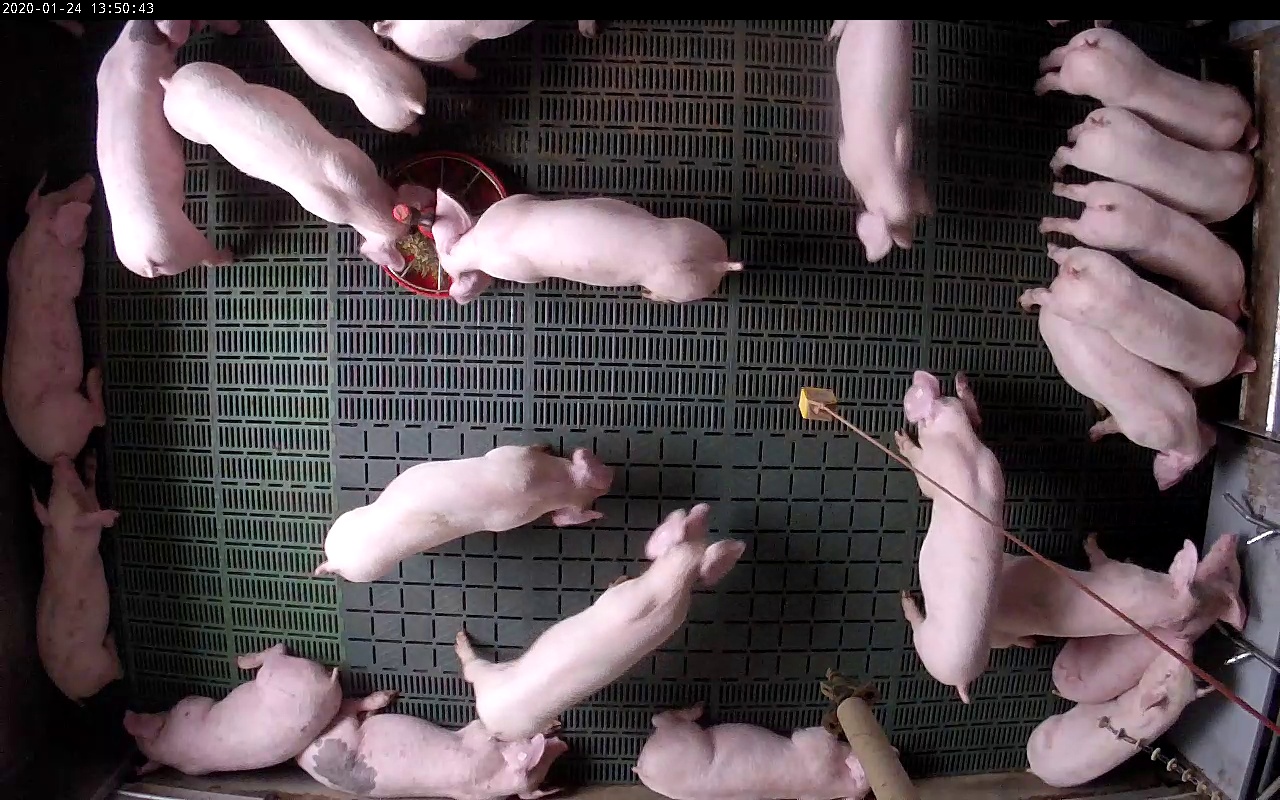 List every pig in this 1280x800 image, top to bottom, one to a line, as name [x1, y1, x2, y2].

pig [266, 17, 430, 138]
pig [373, 18, 599, 83]
pig [822, 19, 937, 264]
pig [97, 20, 243, 277]
pig [1034, 25, 1258, 154]
pig [158, 59, 433, 274]
pig [1049, 106, 1260, 223]
pig [3, 174, 109, 460]
pig [1034, 180, 1253, 323]
pig [433, 190, 745, 306]
pig [1015, 242, 1258, 389]
pig [1039, 309, 1221, 494]
pig [895, 368, 1007, 707]
pig [311, 442, 617, 583]
pig [27, 450, 121, 701]
pig [453, 500, 748, 744]
pig [1048, 532, 1246, 703]
pig [989, 534, 1232, 652]
pig [1025, 636, 1216, 787]
pig [125, 640, 348, 775]
pig [294, 689, 569, 799]
pig [630, 705, 899, 799]